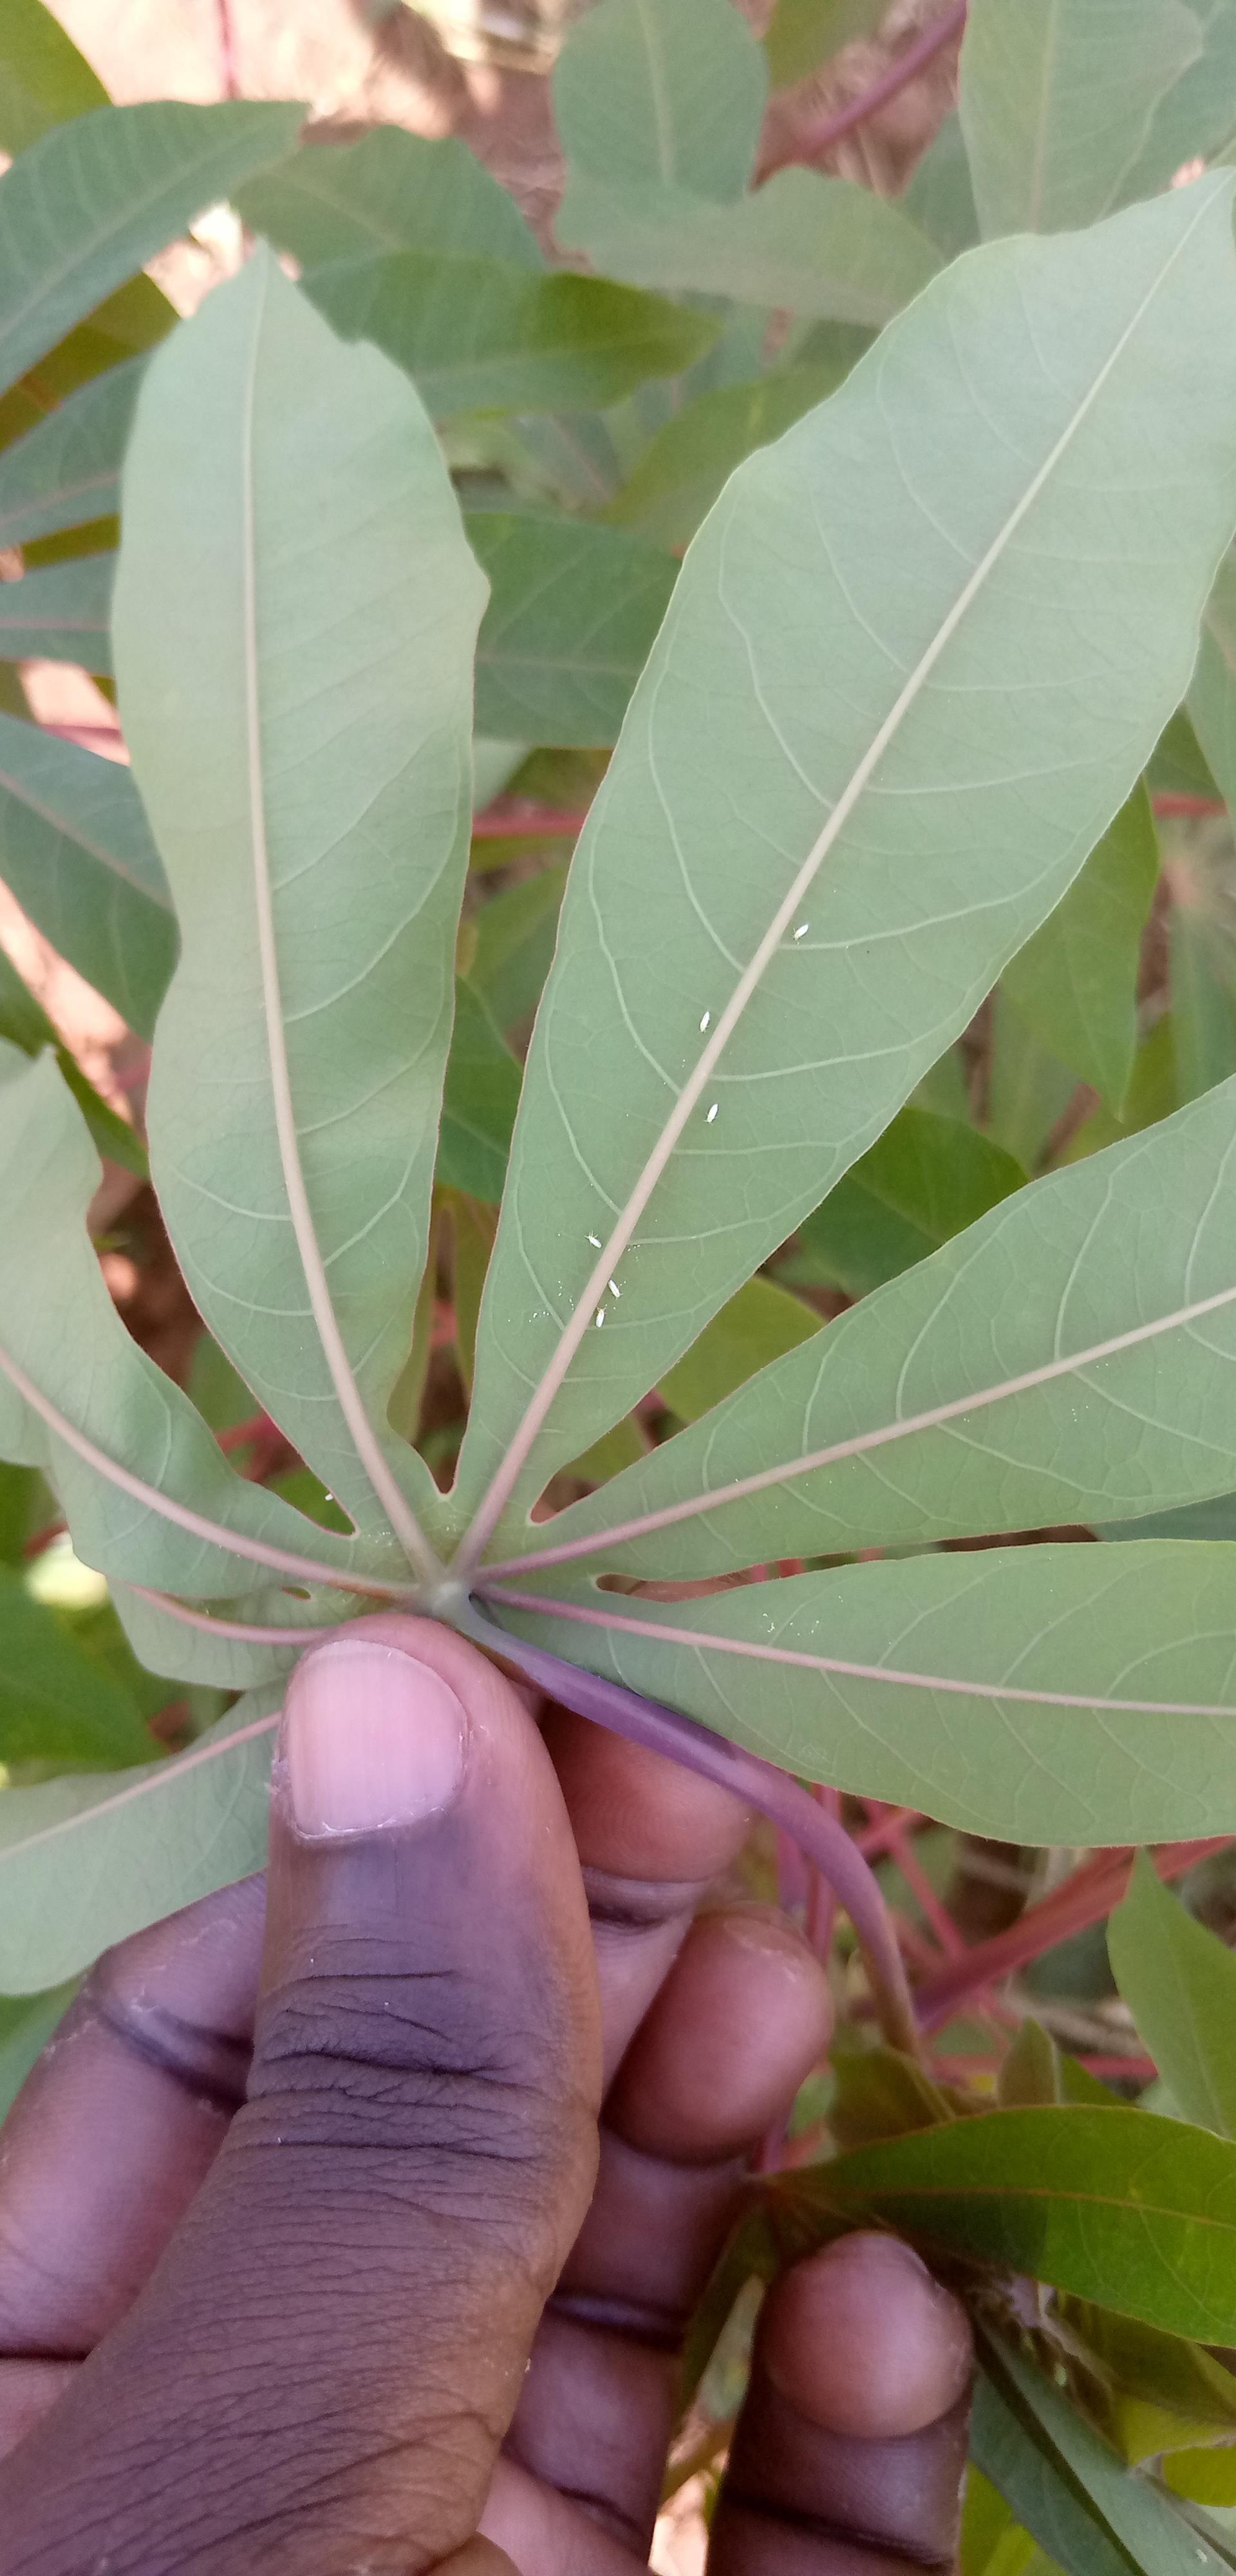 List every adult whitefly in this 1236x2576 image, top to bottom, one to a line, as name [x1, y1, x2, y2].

whitefly [791, 920, 810, 942]
whitefly [698, 1010, 712, 1032]
whitefly [705, 1101, 720, 1124]
whitefly [582, 1232, 604, 1249]
whitefly [606, 1278, 621, 1299]
whitefly [593, 1305, 605, 1329]
whitefly [323, 1490, 336, 1505]